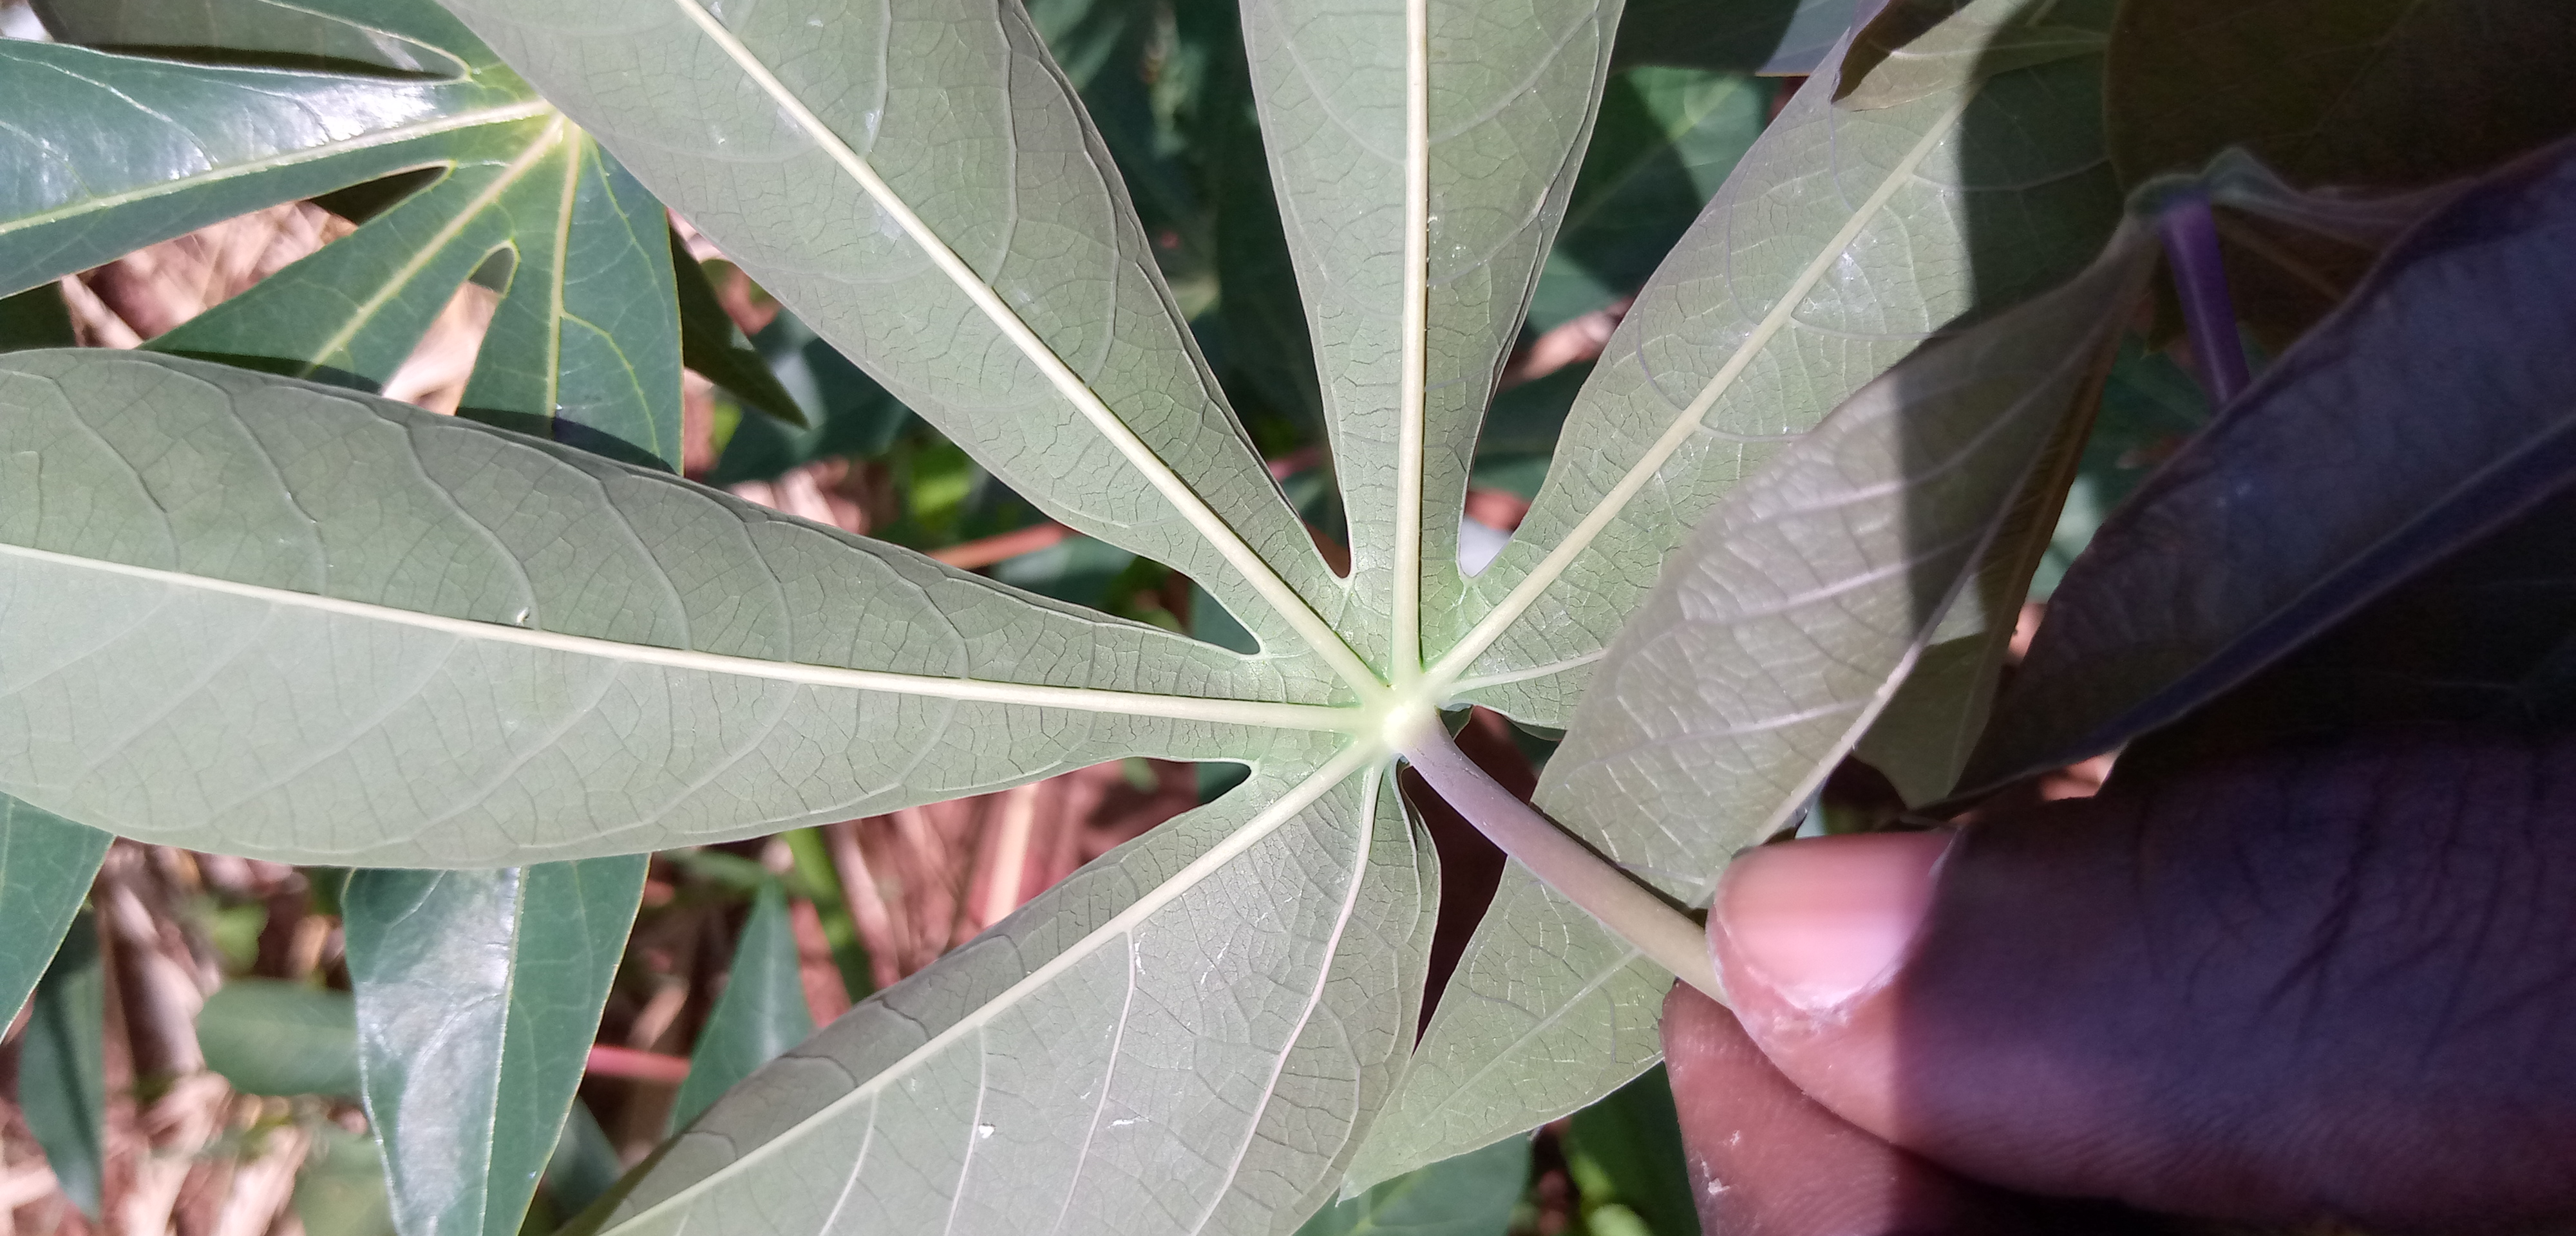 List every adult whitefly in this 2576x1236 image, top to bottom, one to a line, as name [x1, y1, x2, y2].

whitefly [507, 604, 546, 632]
whitefly [972, 1123, 1006, 1142]